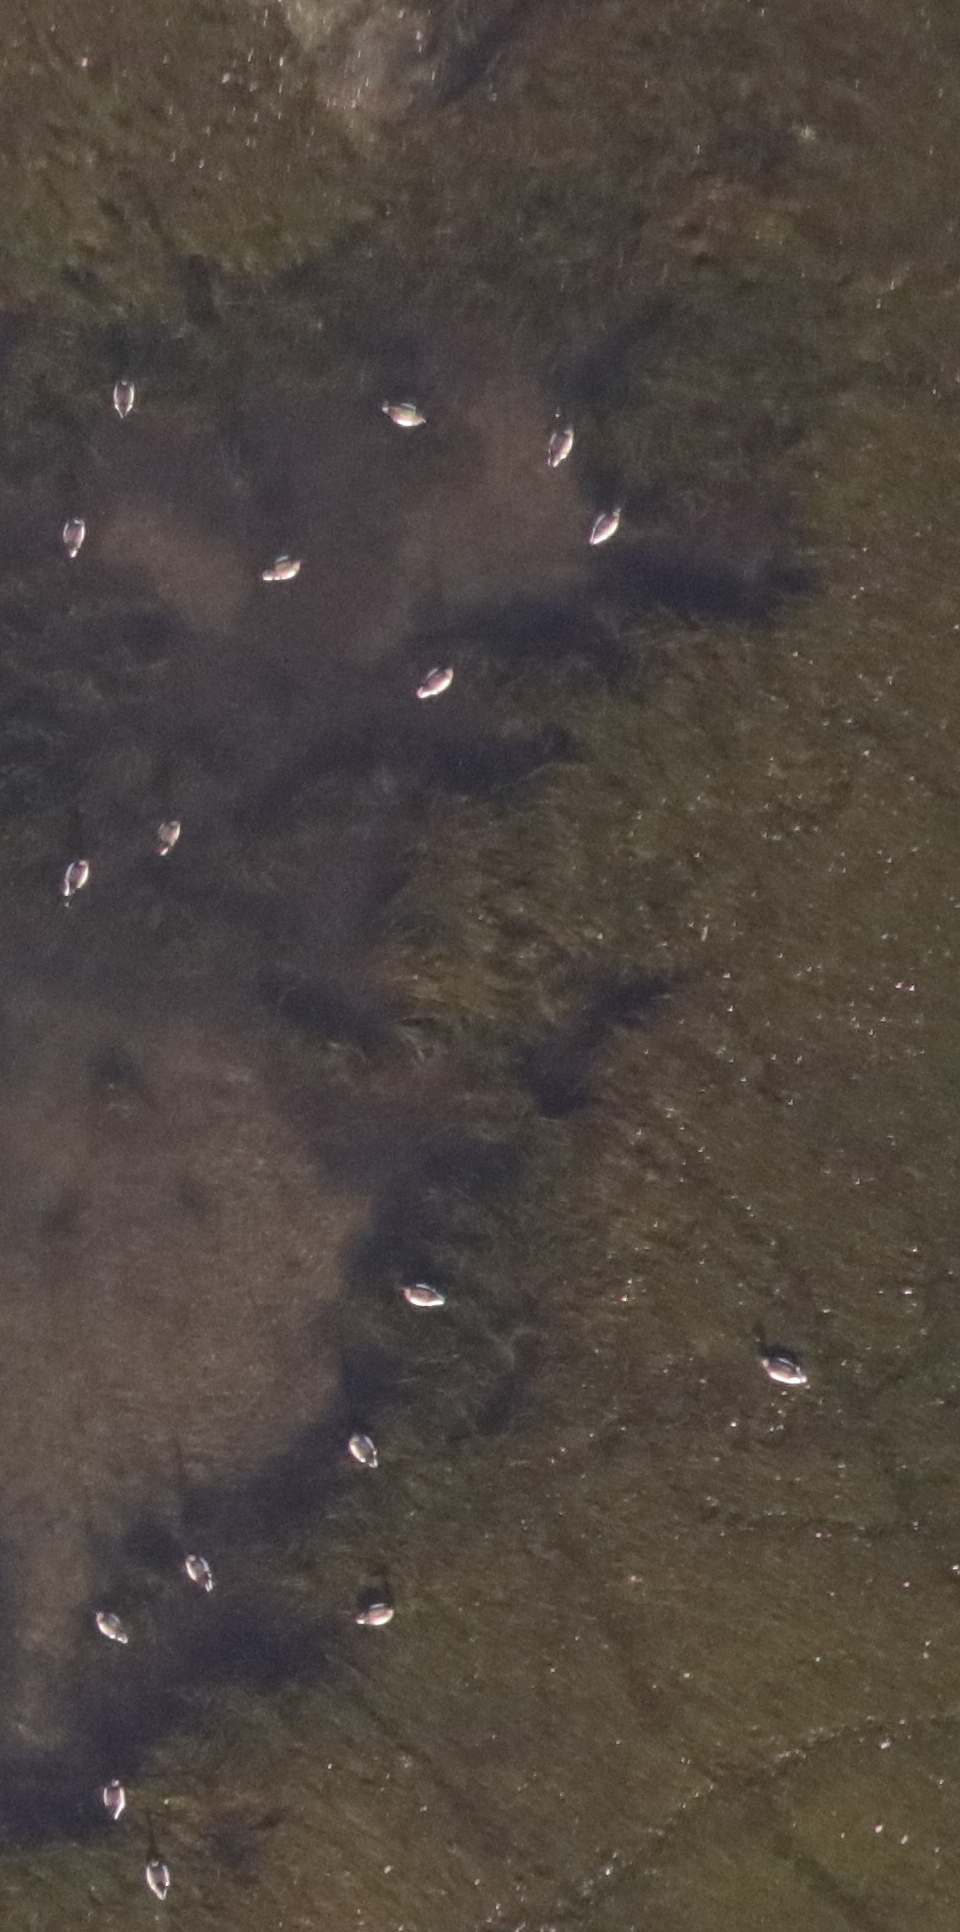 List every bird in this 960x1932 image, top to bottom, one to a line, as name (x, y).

brant (121, 397)
brant (405, 413)
brant (560, 441)
brant (603, 526)
brant (72, 537)
brant (282, 567)
brant (436, 682)
brant (168, 836)
brant (75, 877)
brant (422, 1295)
brant (781, 1369)
brant (362, 1449)
brant (197, 1572)
brant (375, 1615)
brant (111, 1625)
brant (114, 1801)
brant (159, 1879)